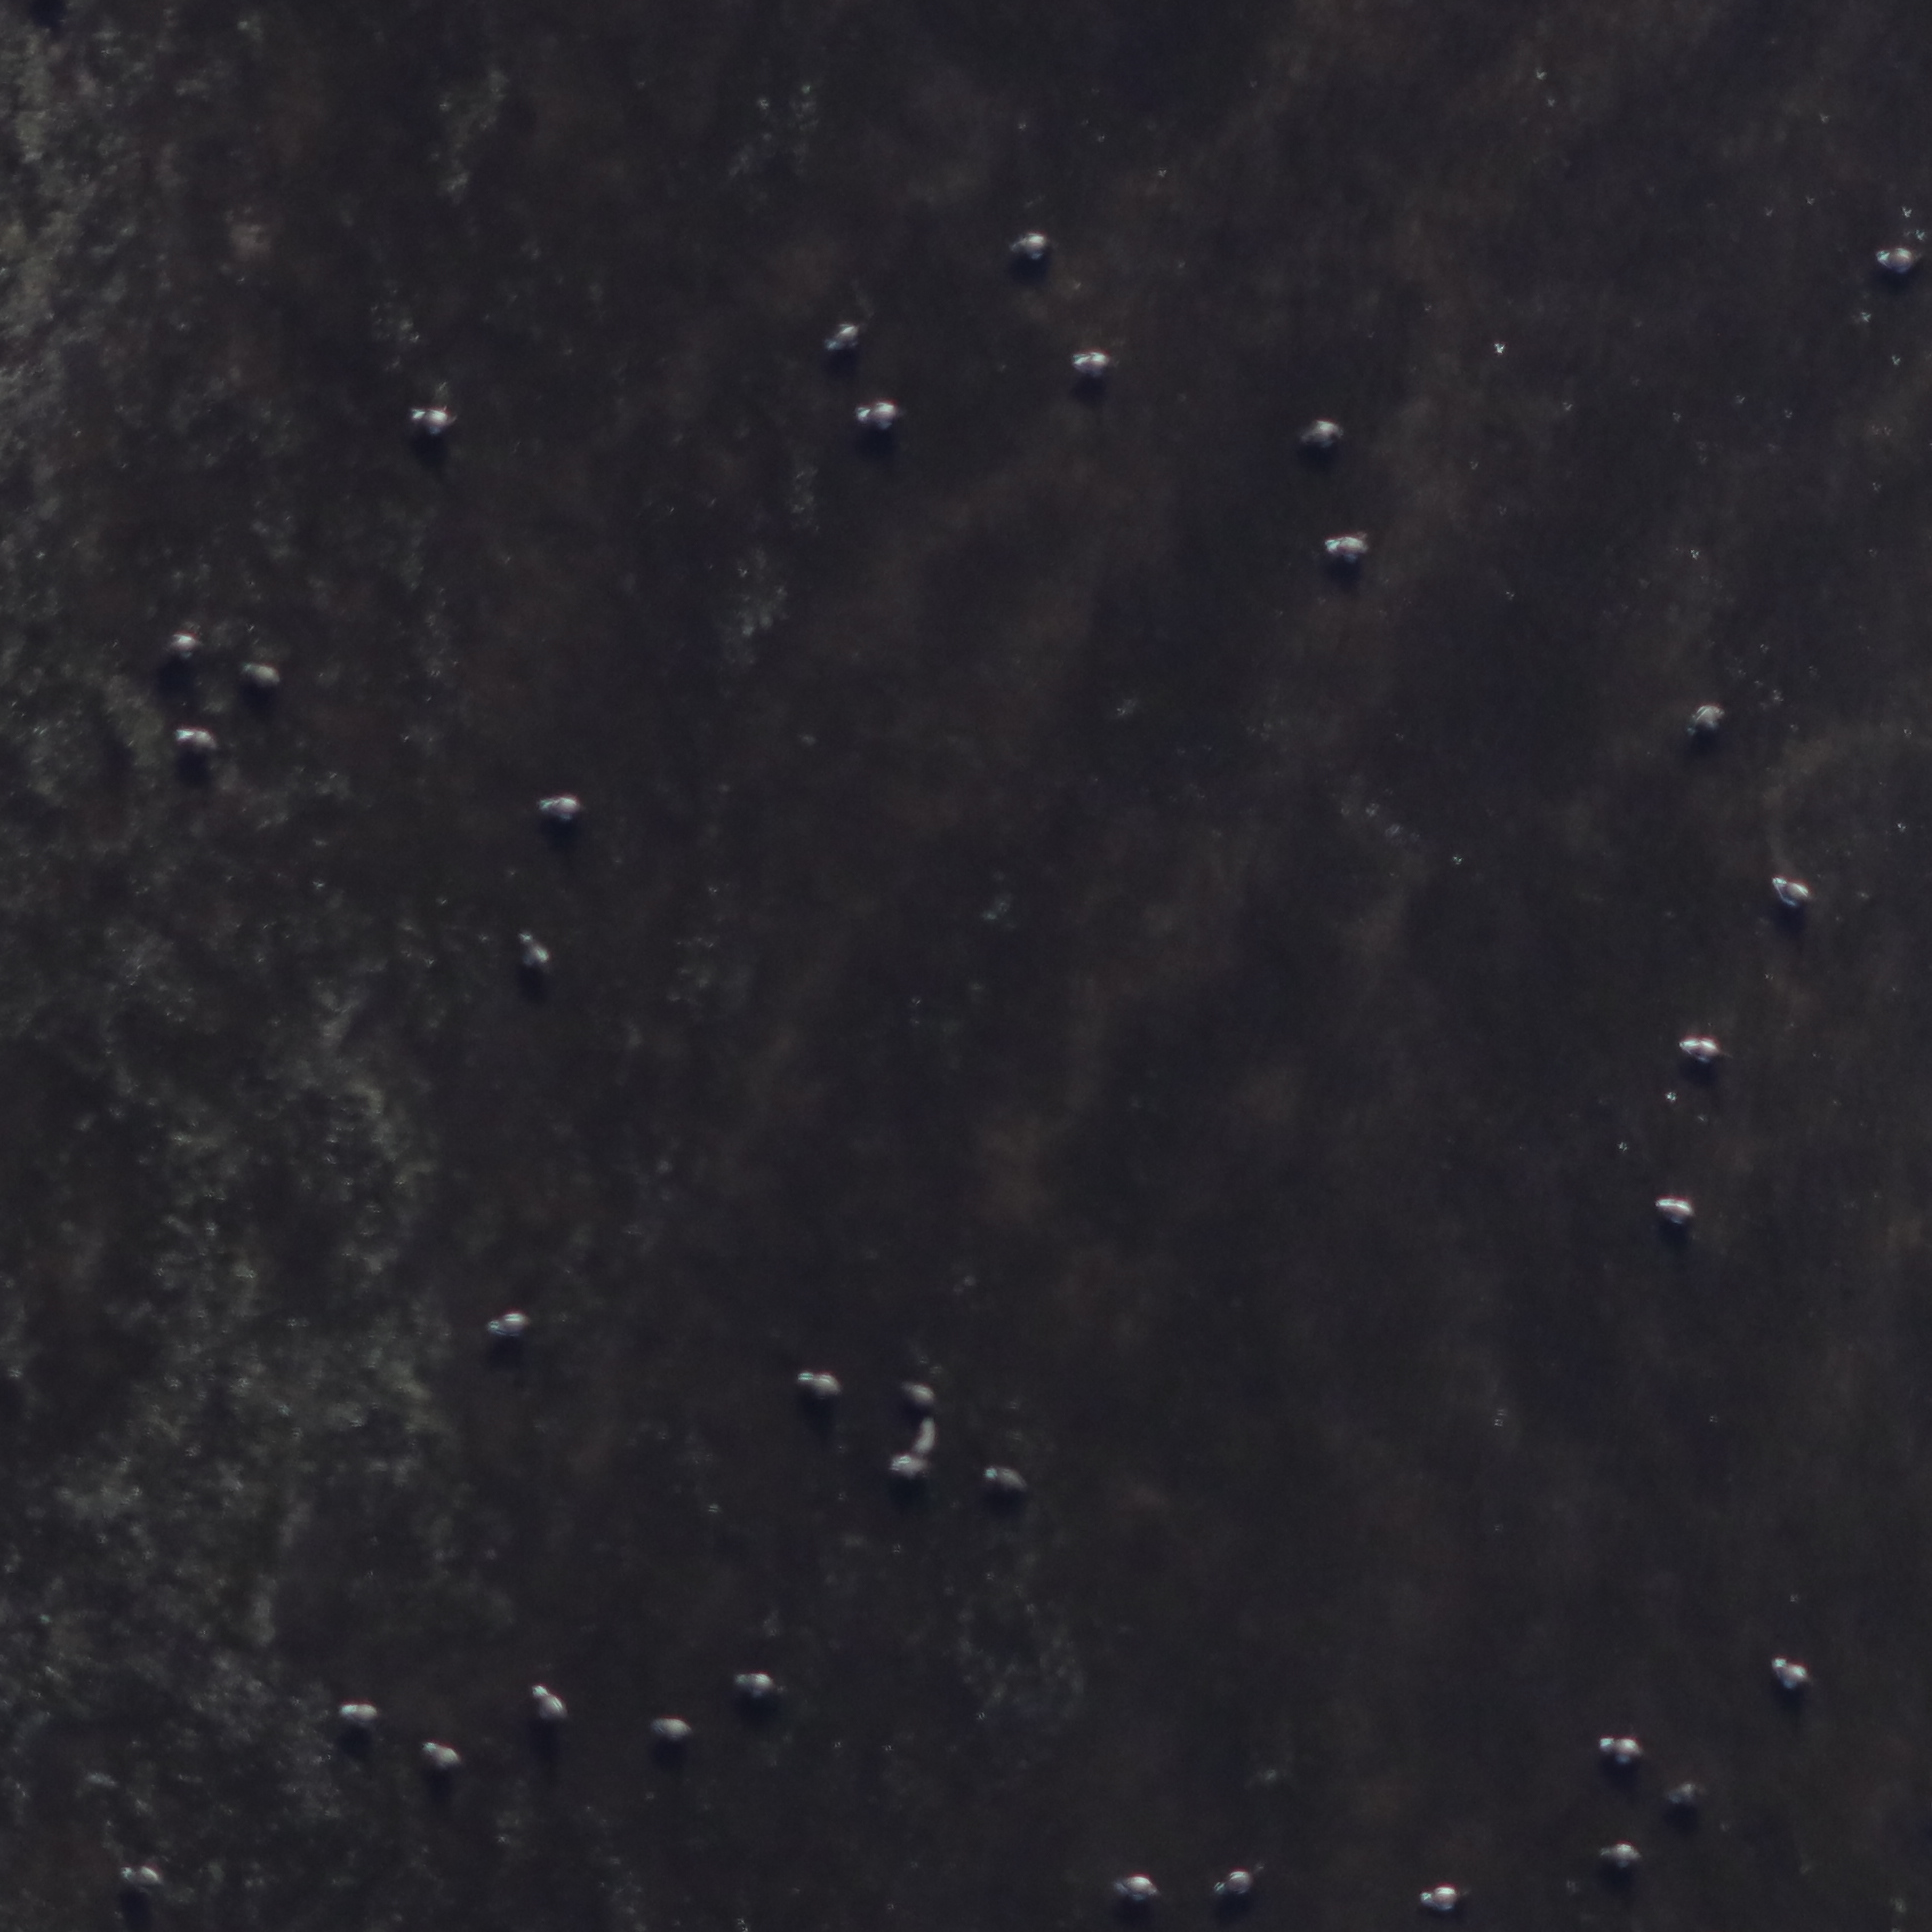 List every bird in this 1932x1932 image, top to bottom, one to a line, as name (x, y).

brant (1030, 246)
brant (1901, 259)
brant (843, 333)
brant (1097, 362)
brant (437, 417)
brant (880, 417)
brant (1324, 429)
brant (1355, 546)
brant (183, 644)
brant (262, 675)
brant (1706, 723)
brant (191, 743)
brant (556, 801)
brant (1792, 893)
brant (536, 954)
brant (1699, 1044)
brant (1679, 1211)
brant (512, 1324)
brant (822, 1376)
brant (922, 1400)
brant (905, 1461)
brant (1002, 1479)
brant (1789, 1672)
brant (757, 1675)
brant (541, 1702)
brant (360, 1707)
brant (674, 1729)
brant (1619, 1743)
brant (442, 1755)
brant (1690, 1803)
brant (1619, 1856)
brant (142, 1878)
brant (1248, 1884)
brant (1140, 1886)
brant (1446, 1888)